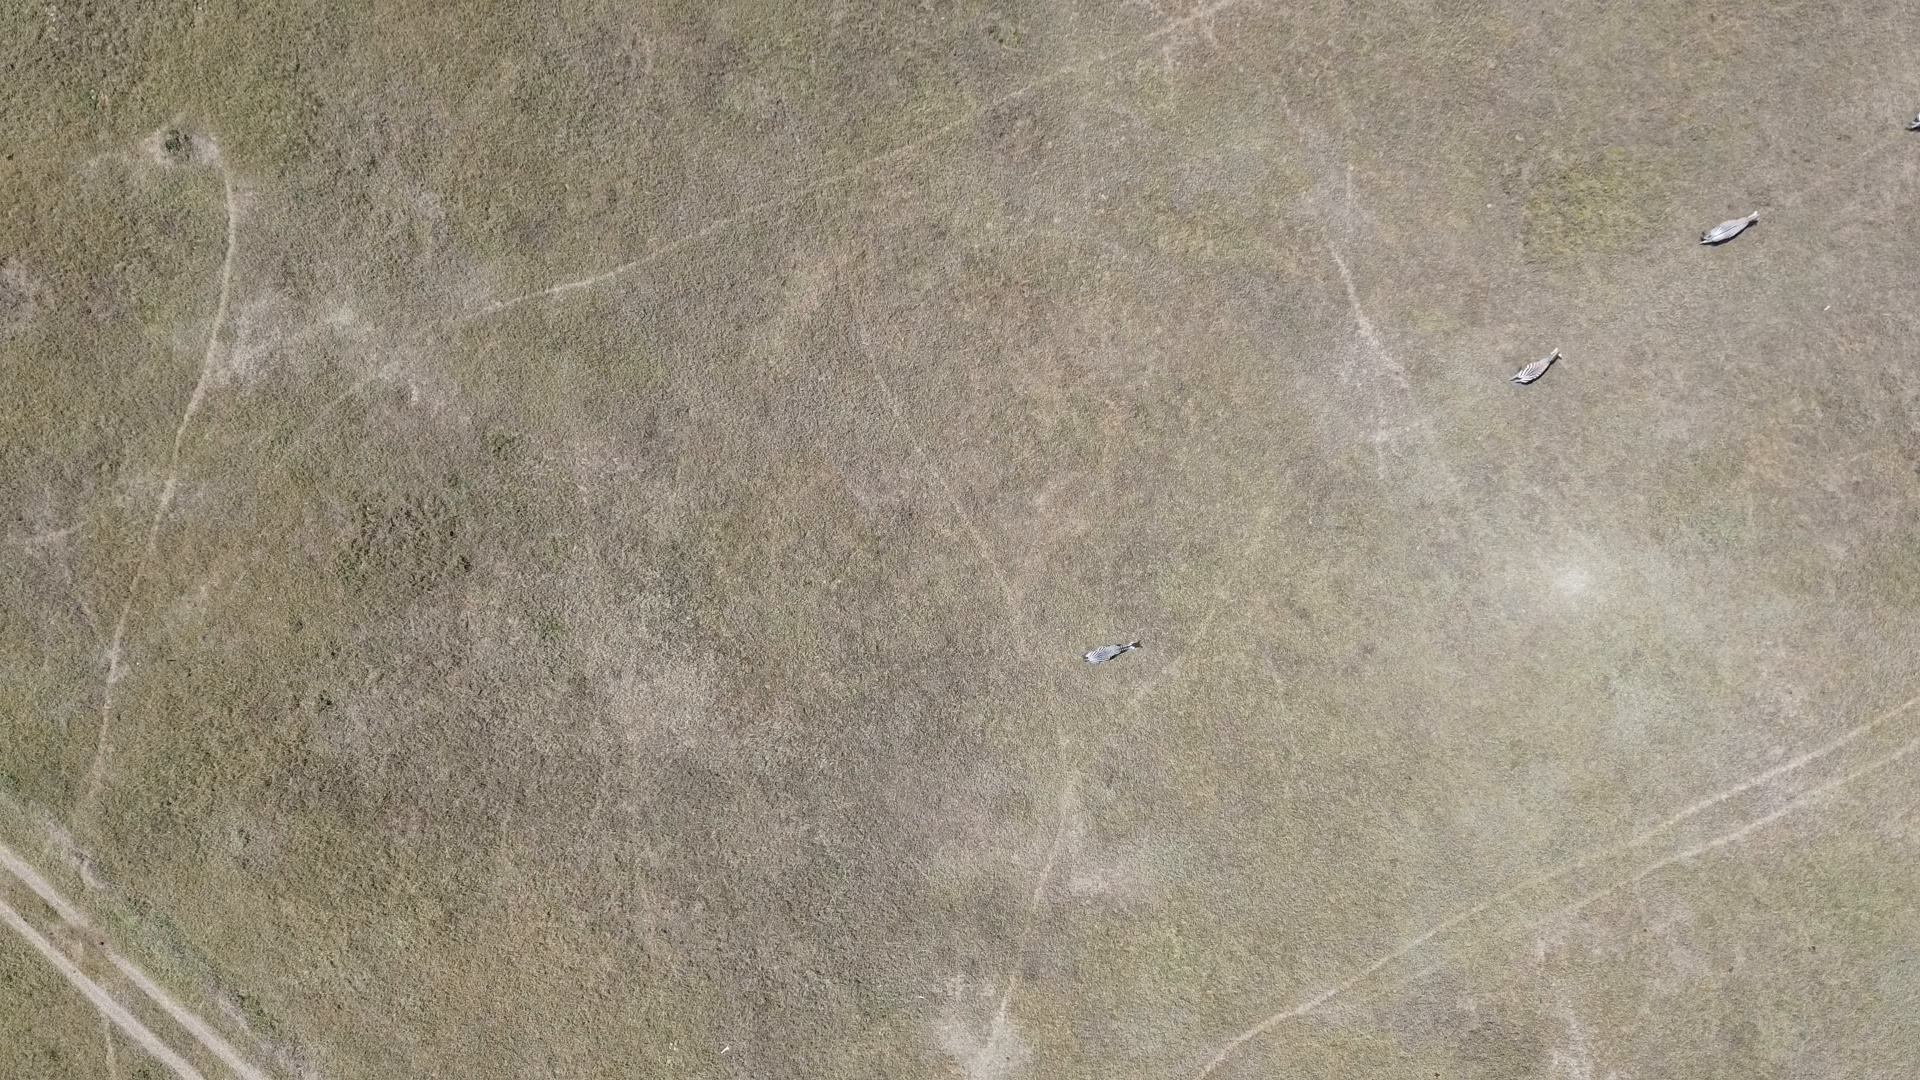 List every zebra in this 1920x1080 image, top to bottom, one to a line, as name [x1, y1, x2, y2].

zebra [1909, 102, 1920, 130]
zebra [1703, 212, 1760, 245]
zebra [1512, 352, 1560, 385]
zebra [1084, 643, 1140, 663]